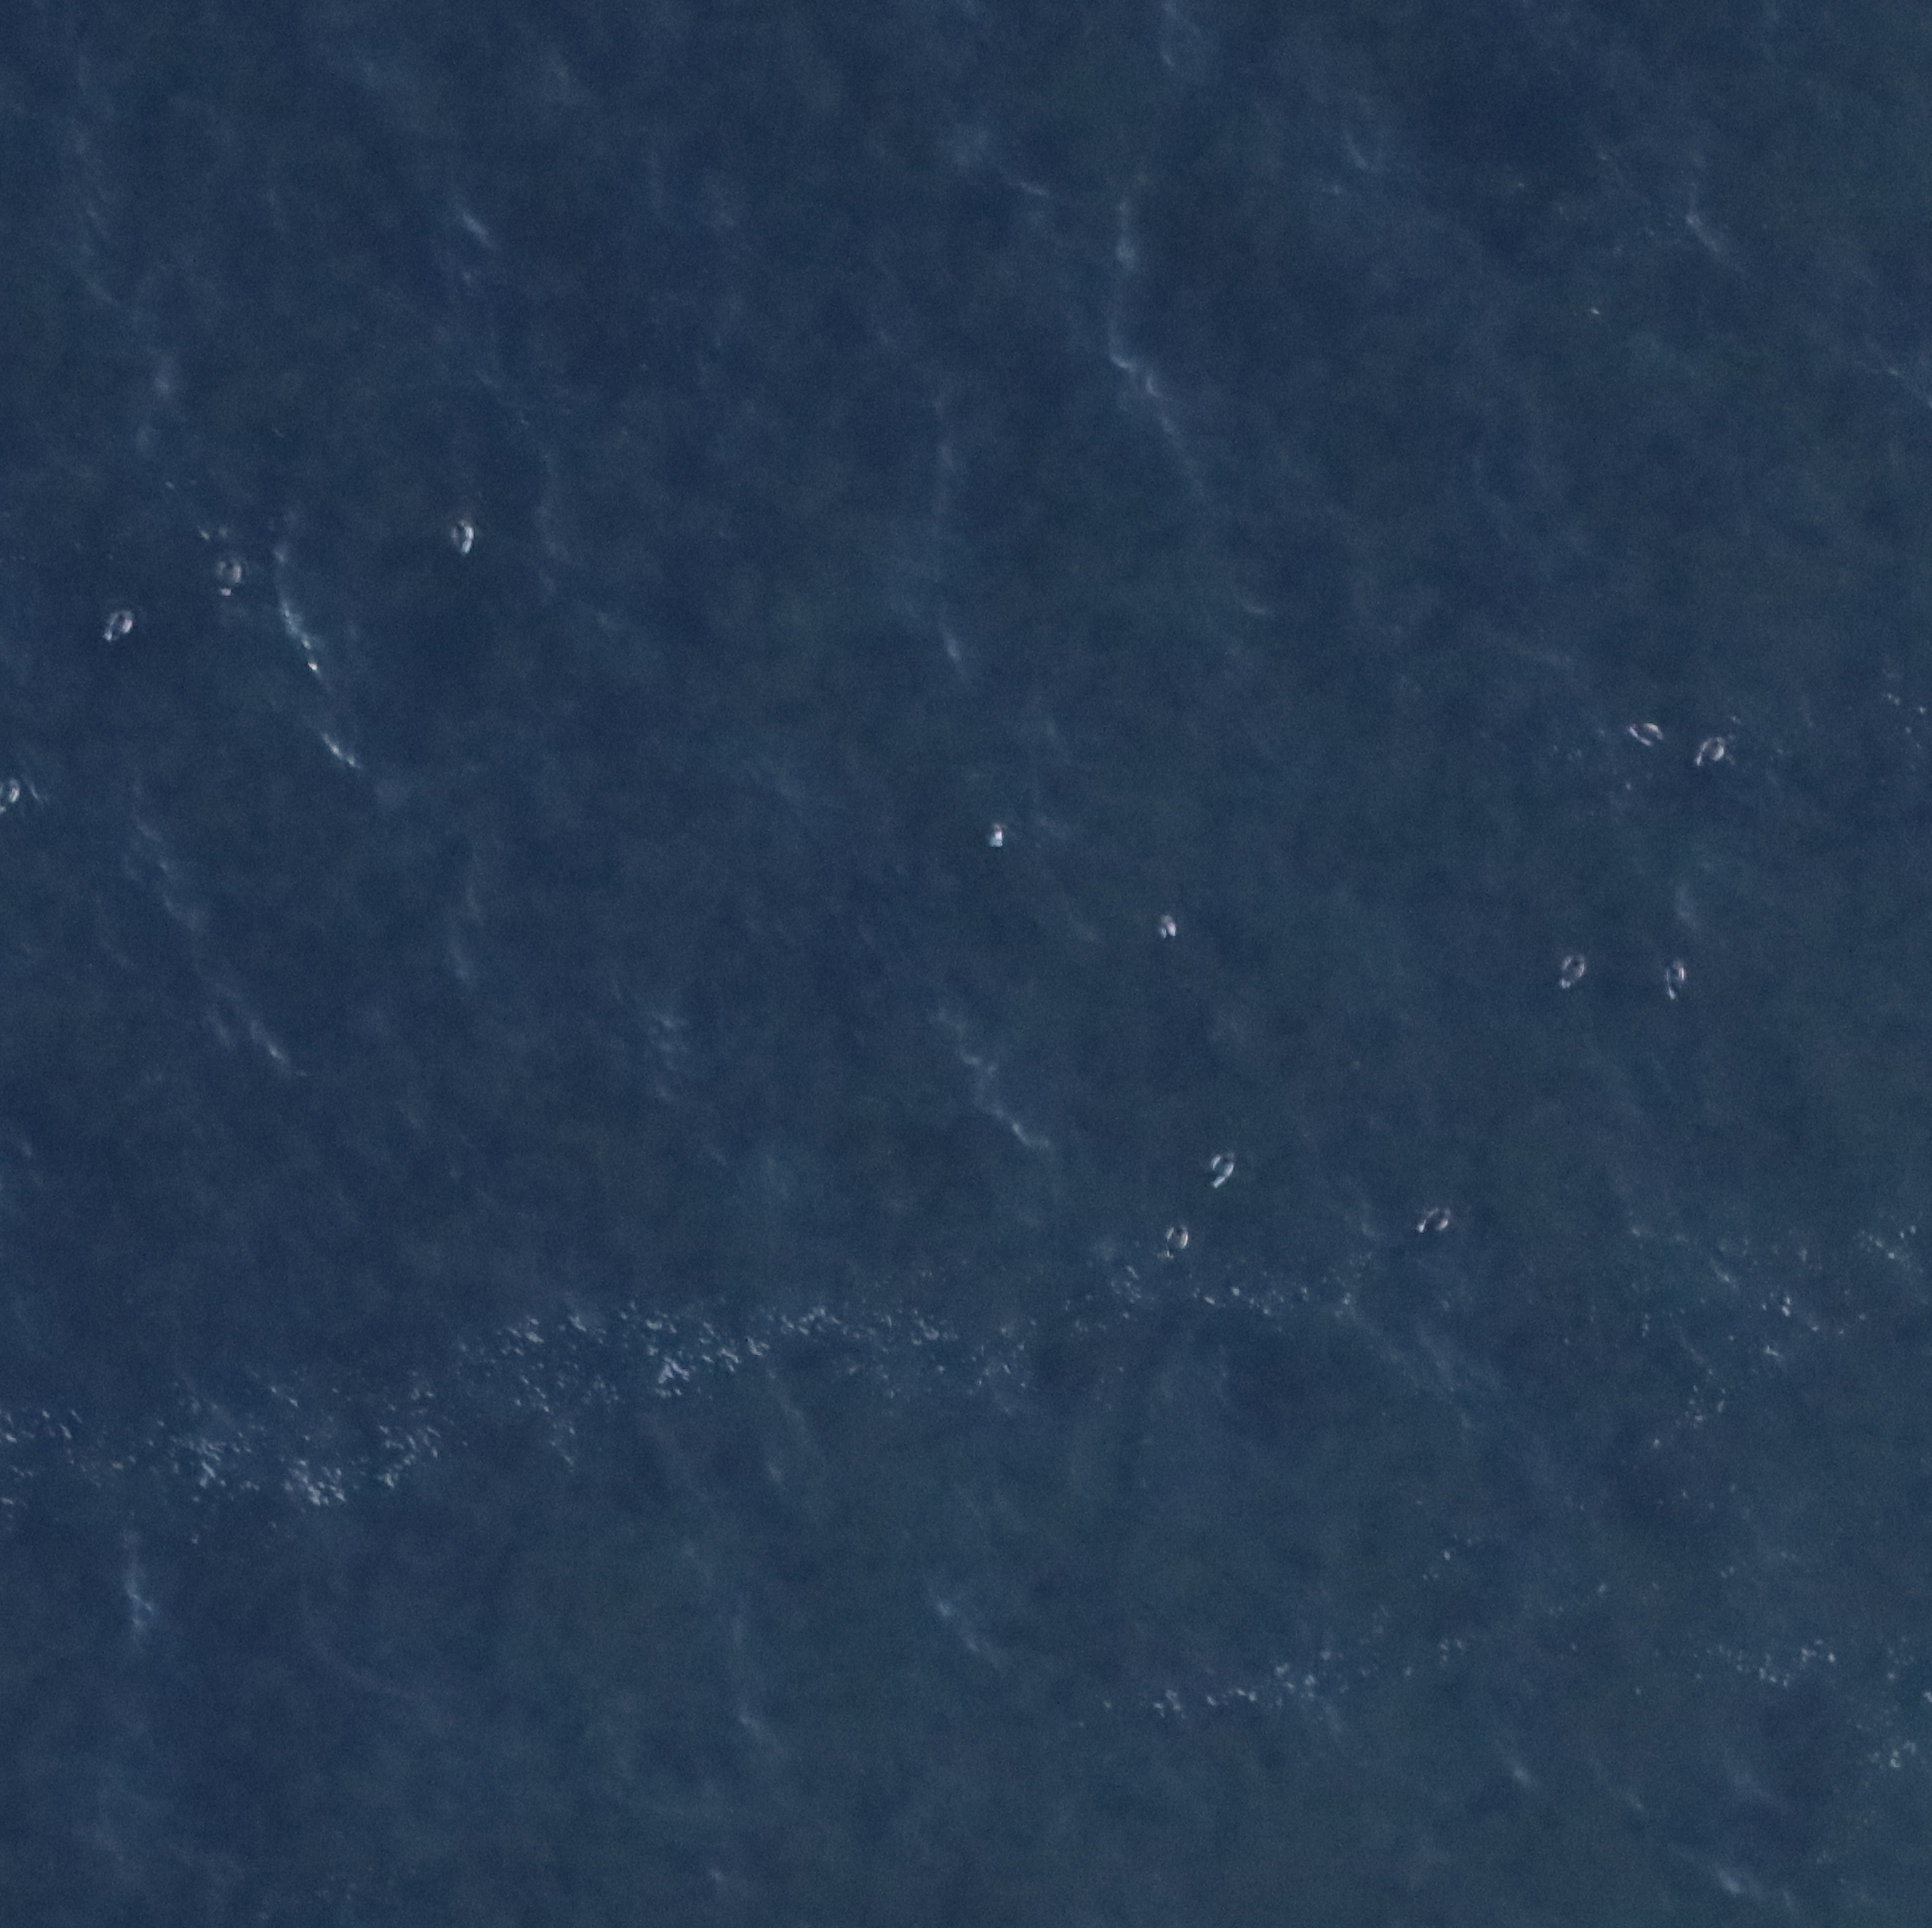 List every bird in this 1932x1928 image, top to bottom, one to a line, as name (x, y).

brant (462, 536)
brant (225, 577)
brant (118, 625)
brant (1644, 734)
brant (1714, 750)
brant (7, 792)
other bird (996, 832)
other bird (1167, 926)
brant (1572, 969)
brant (1674, 976)
brant (1221, 1167)
brant (1433, 1219)
brant (1178, 1240)